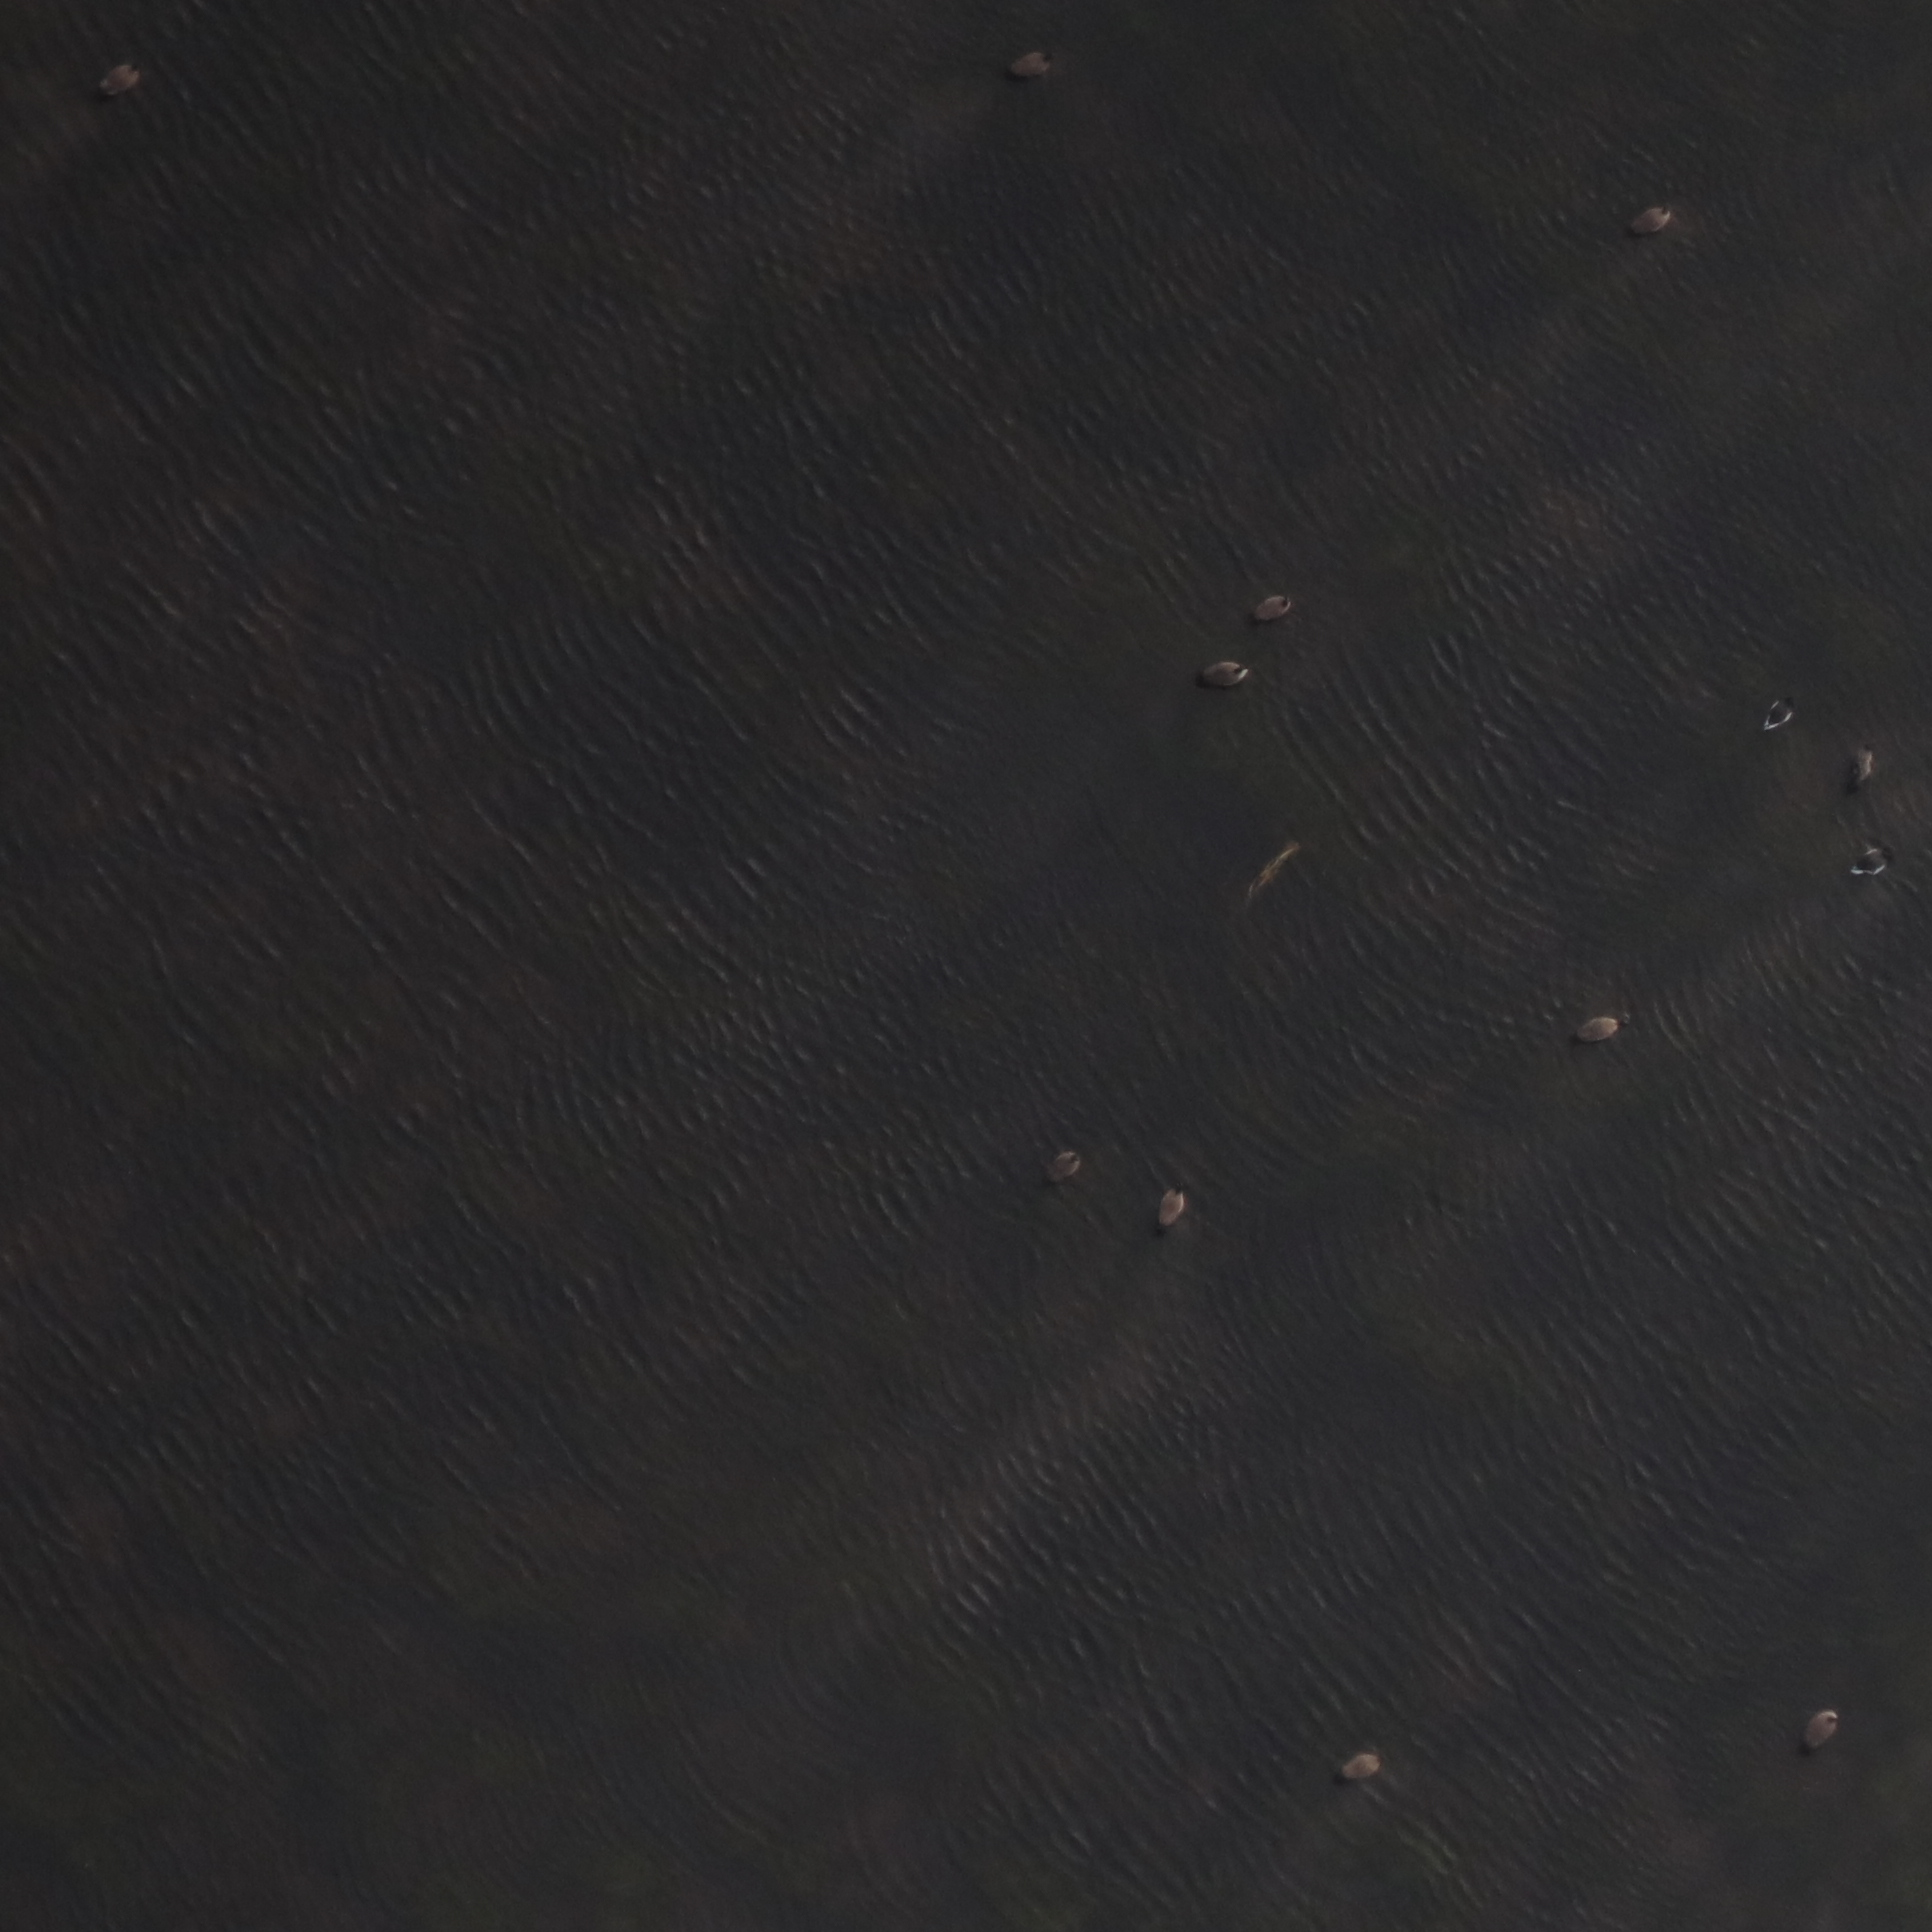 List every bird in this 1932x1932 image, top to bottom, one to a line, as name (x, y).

Canada goose (1030, 67)
Canada goose (119, 80)
Canada goose (1651, 221)
Canada goose (1266, 608)
Canada goose (1223, 672)
brant (1778, 714)
Canada goose (1862, 766)
brant (1872, 860)
Canada goose (1598, 1028)
Canada goose (1064, 1166)
Canada goose (1171, 1206)
Canada goose (1821, 1729)
Canada goose (1369, 1767)